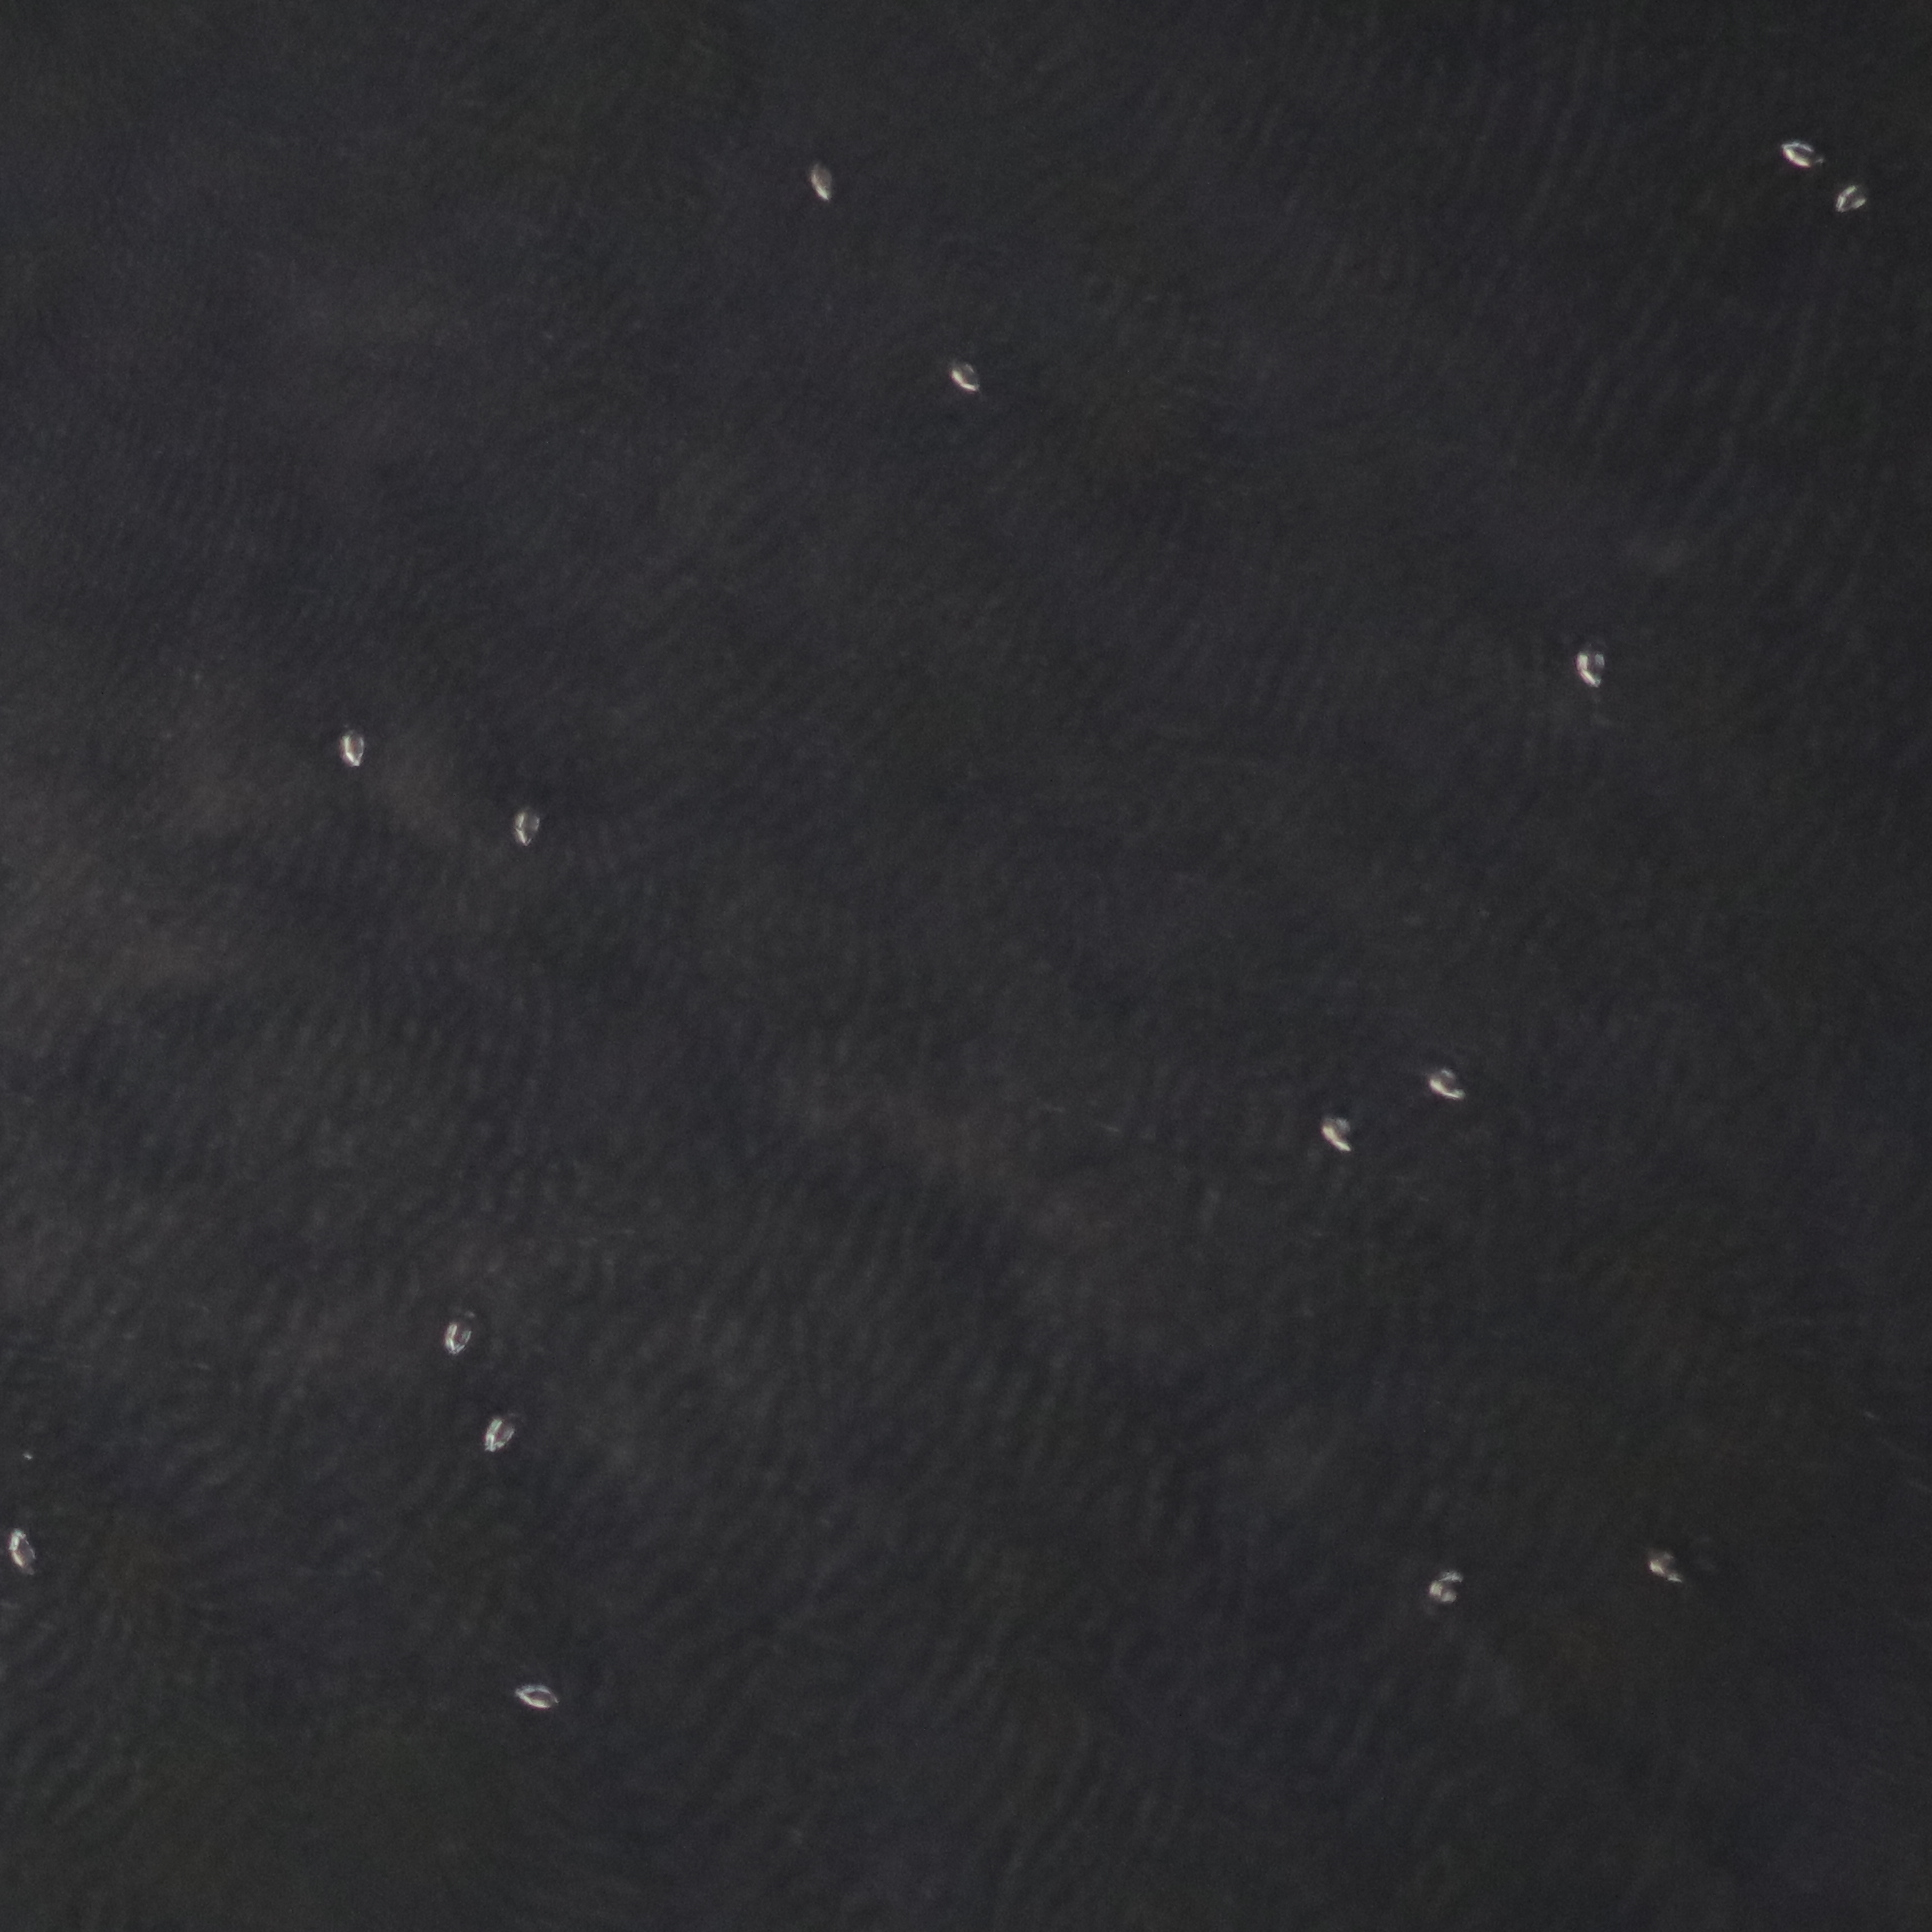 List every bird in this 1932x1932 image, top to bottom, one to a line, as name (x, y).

brant (1802, 156)
brant (821, 182)
brant (1852, 200)
brant (965, 376)
brant (1589, 665)
brant (353, 747)
brant (526, 827)
brant (1442, 1081)
brant (1334, 1133)
brant (461, 1333)
brant (500, 1432)
brant (22, 1553)
brant (1665, 1563)
brant (1448, 1588)
brant (536, 1699)